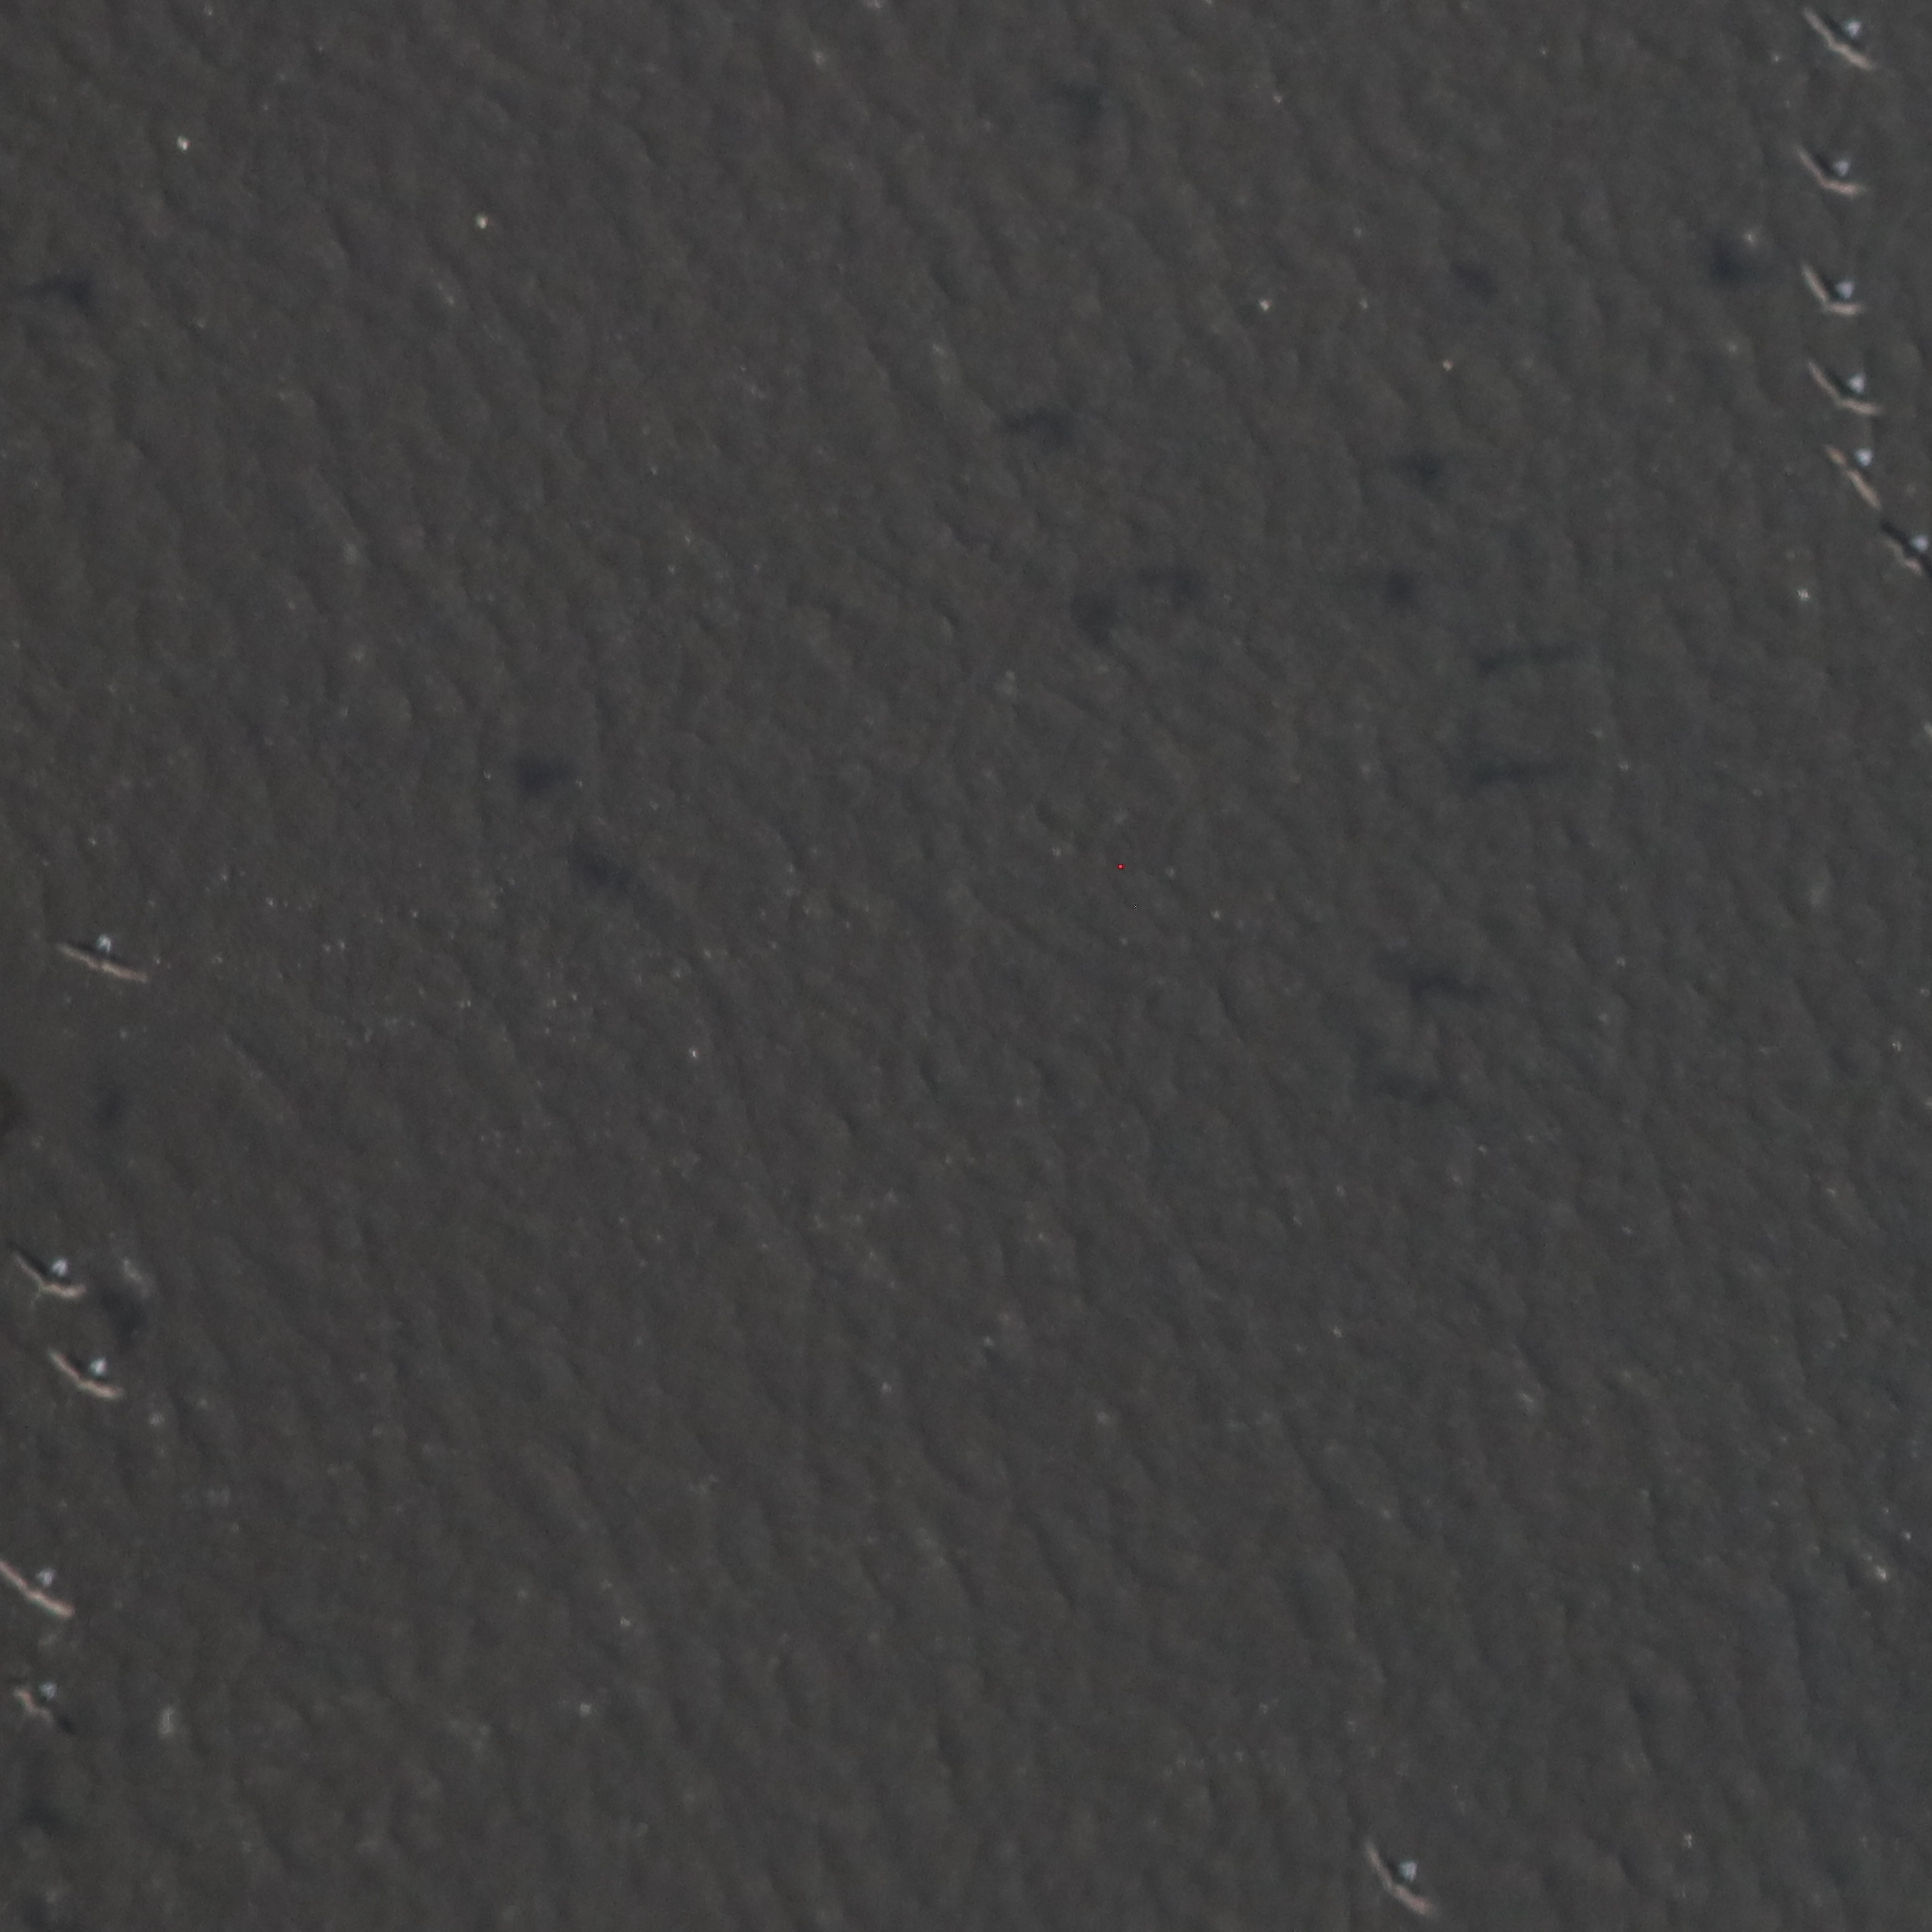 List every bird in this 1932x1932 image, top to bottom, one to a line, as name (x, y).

brant (1843, 42)
brant (1826, 176)
brant (1825, 298)
brant (1844, 397)
brant (1852, 463)
brant (1908, 558)
brant (97, 963)
brant (48, 1282)
brant (86, 1384)
brant (35, 1596)
brant (29, 1705)
brant (1397, 1884)